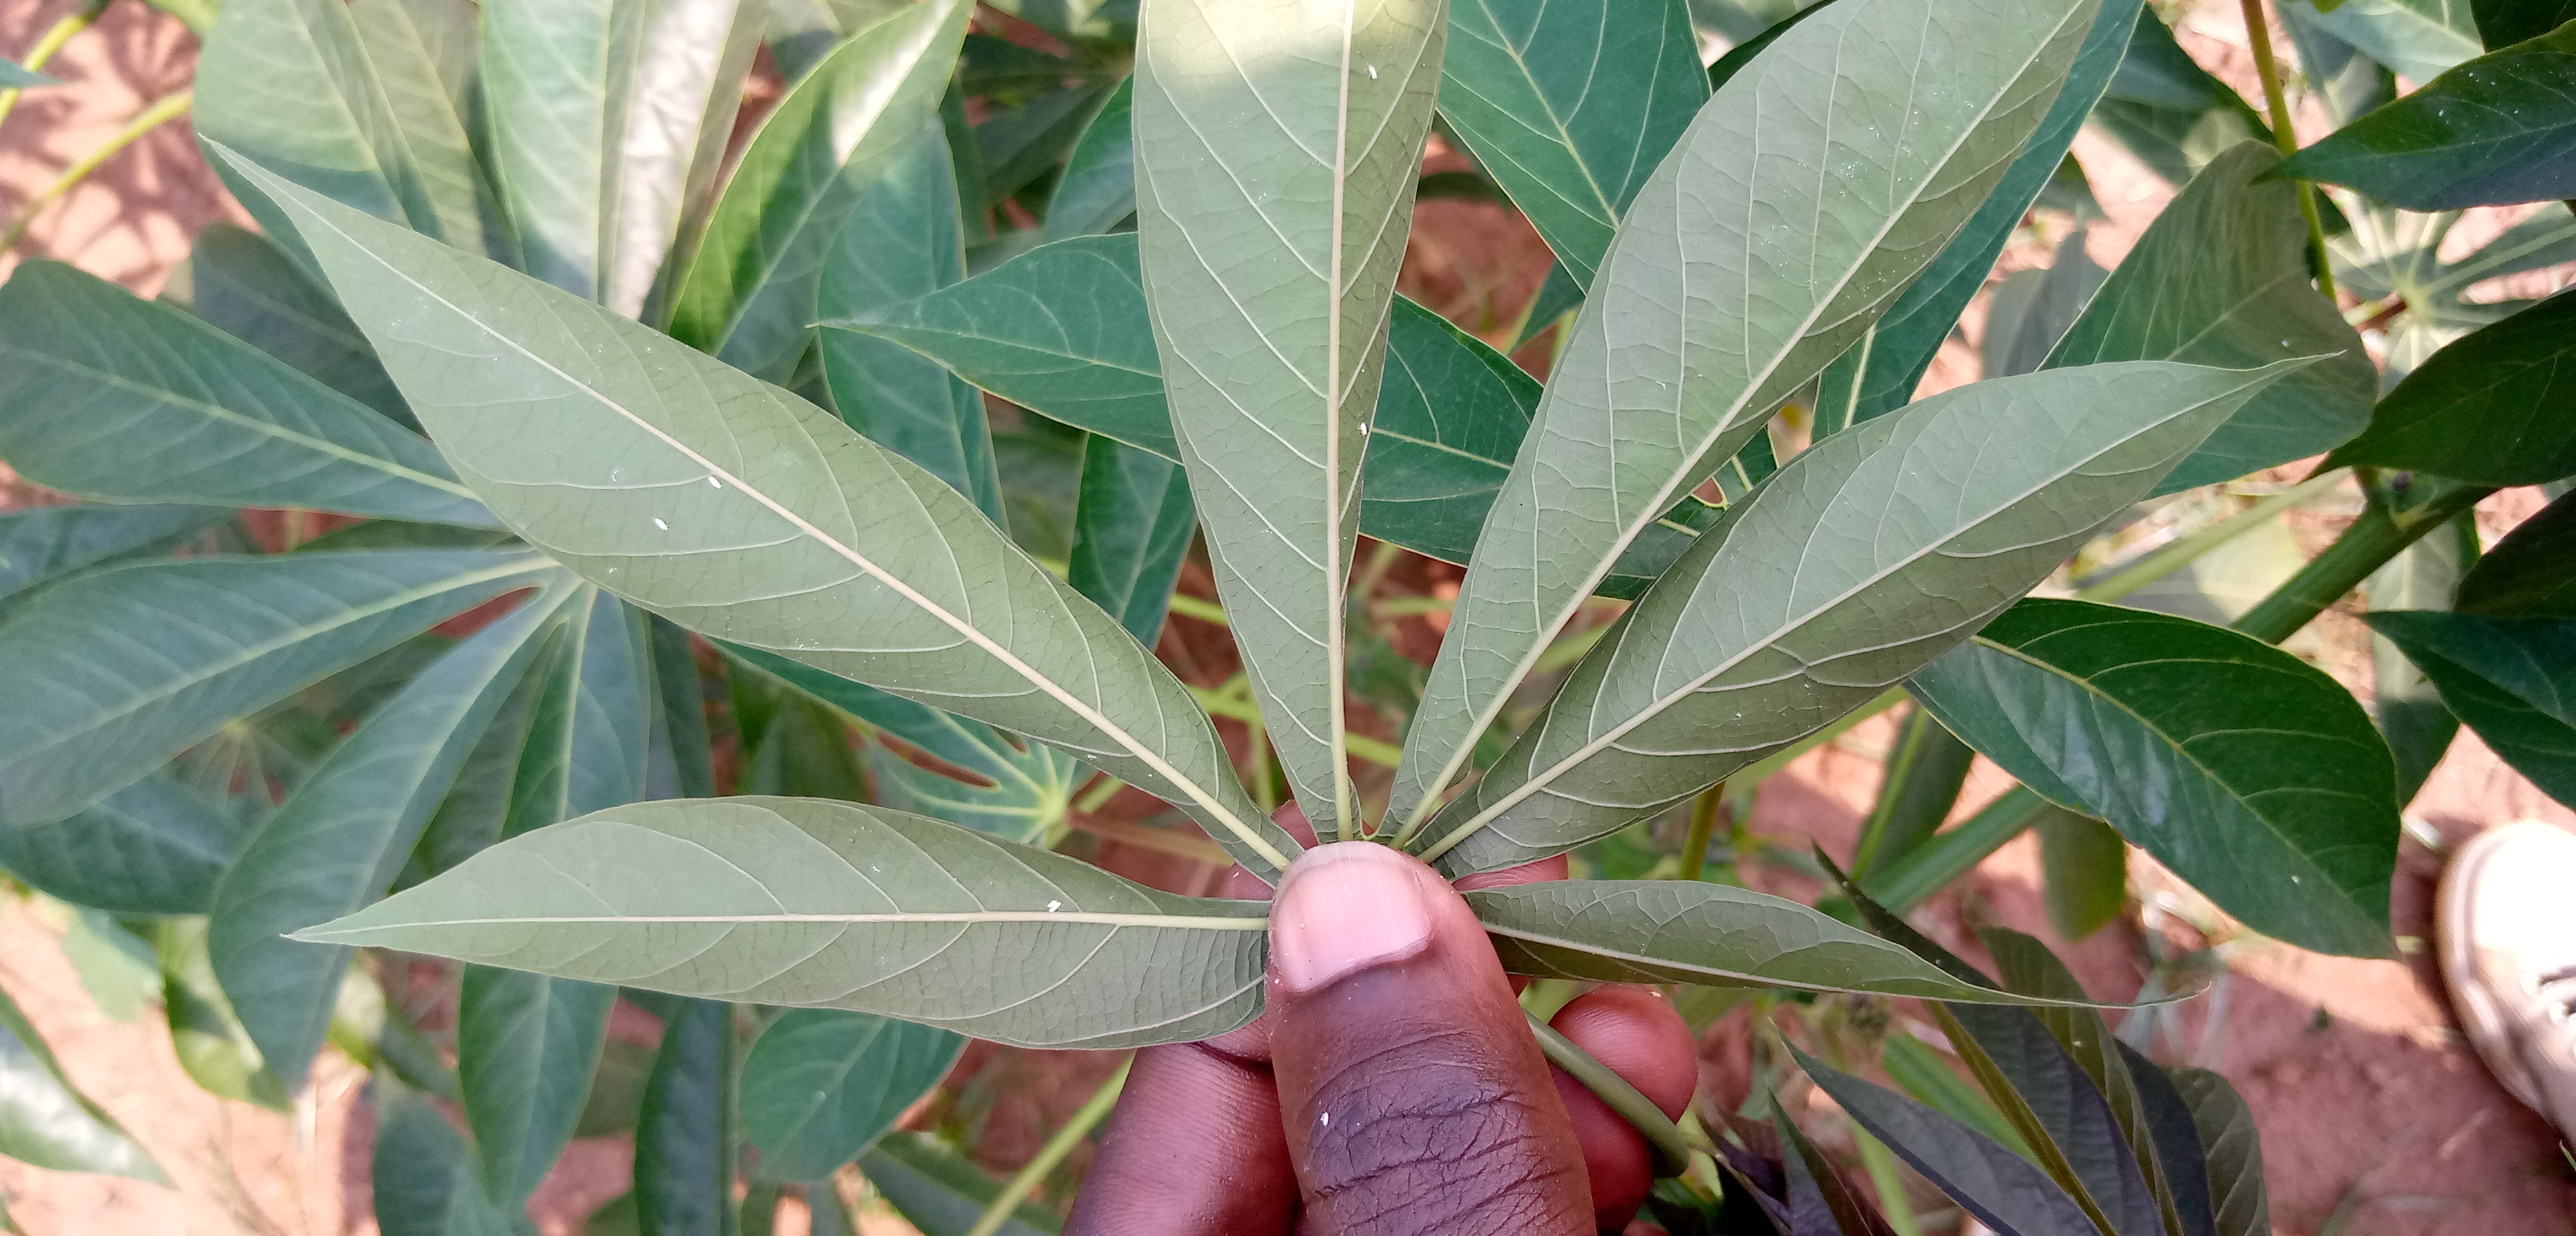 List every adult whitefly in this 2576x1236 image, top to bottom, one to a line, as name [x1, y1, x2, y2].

whitefly [1367, 62, 1380, 80]
whitefly [1359, 420, 1371, 436]
whitefly [708, 473, 724, 491]
whitefly [653, 516, 671, 532]
whitefly [1046, 897, 1065, 913]